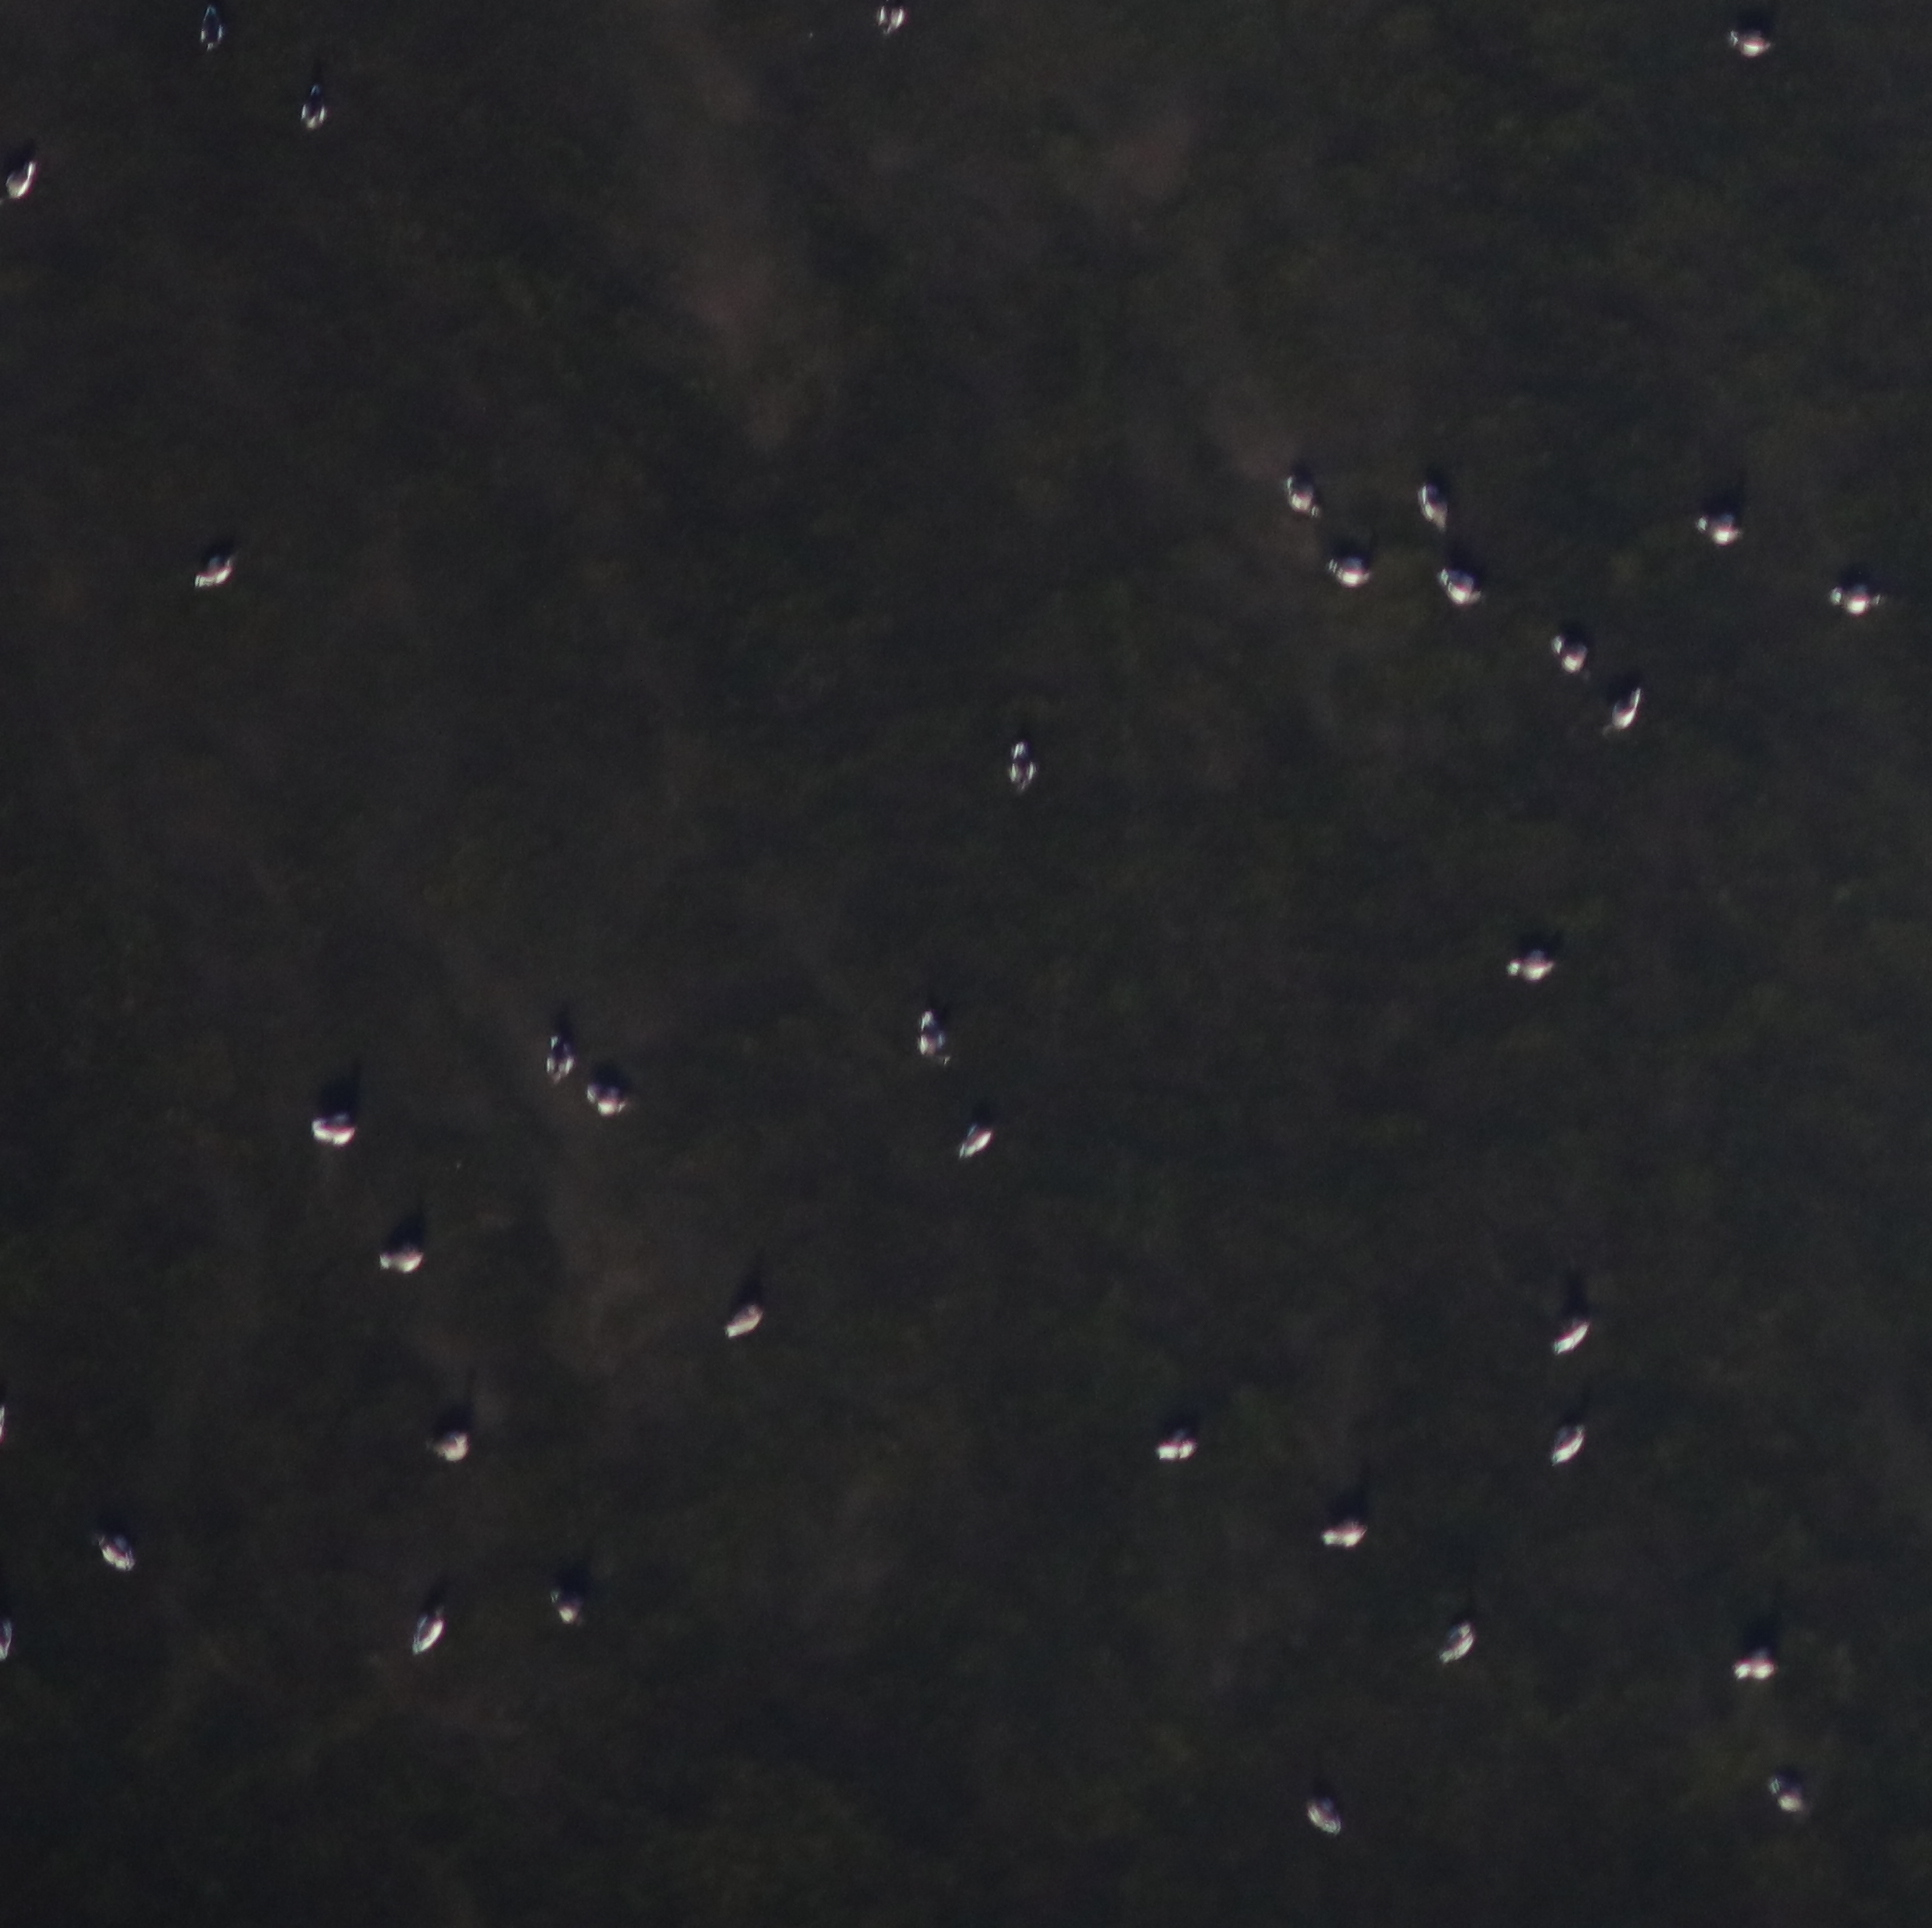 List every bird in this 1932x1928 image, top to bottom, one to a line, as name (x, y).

brant (890, 13)
brant (212, 27)
brant (1752, 42)
brant (313, 108)
brant (21, 185)
brant (1305, 495)
brant (1437, 504)
brant (1720, 527)
brant (215, 566)
brant (1352, 567)
brant (1461, 586)
brant (1856, 595)
brant (1571, 652)
brant (1622, 709)
brant (1020, 768)
brant (1531, 963)
brant (929, 1036)
brant (557, 1057)
brant (608, 1095)
brant (335, 1126)
brant (986, 1140)
brant (398, 1255)
brant (751, 1320)
brant (1572, 1332)
brant (460, 1437)
brant (1189, 1443)
brant (1575, 1443)
brant (1346, 1531)
brant (113, 1551)
brant (568, 1607)
brant (427, 1627)
brant (1464, 1632)
brant (1761, 1673)
brant (1788, 1799)
brant (1325, 1814)